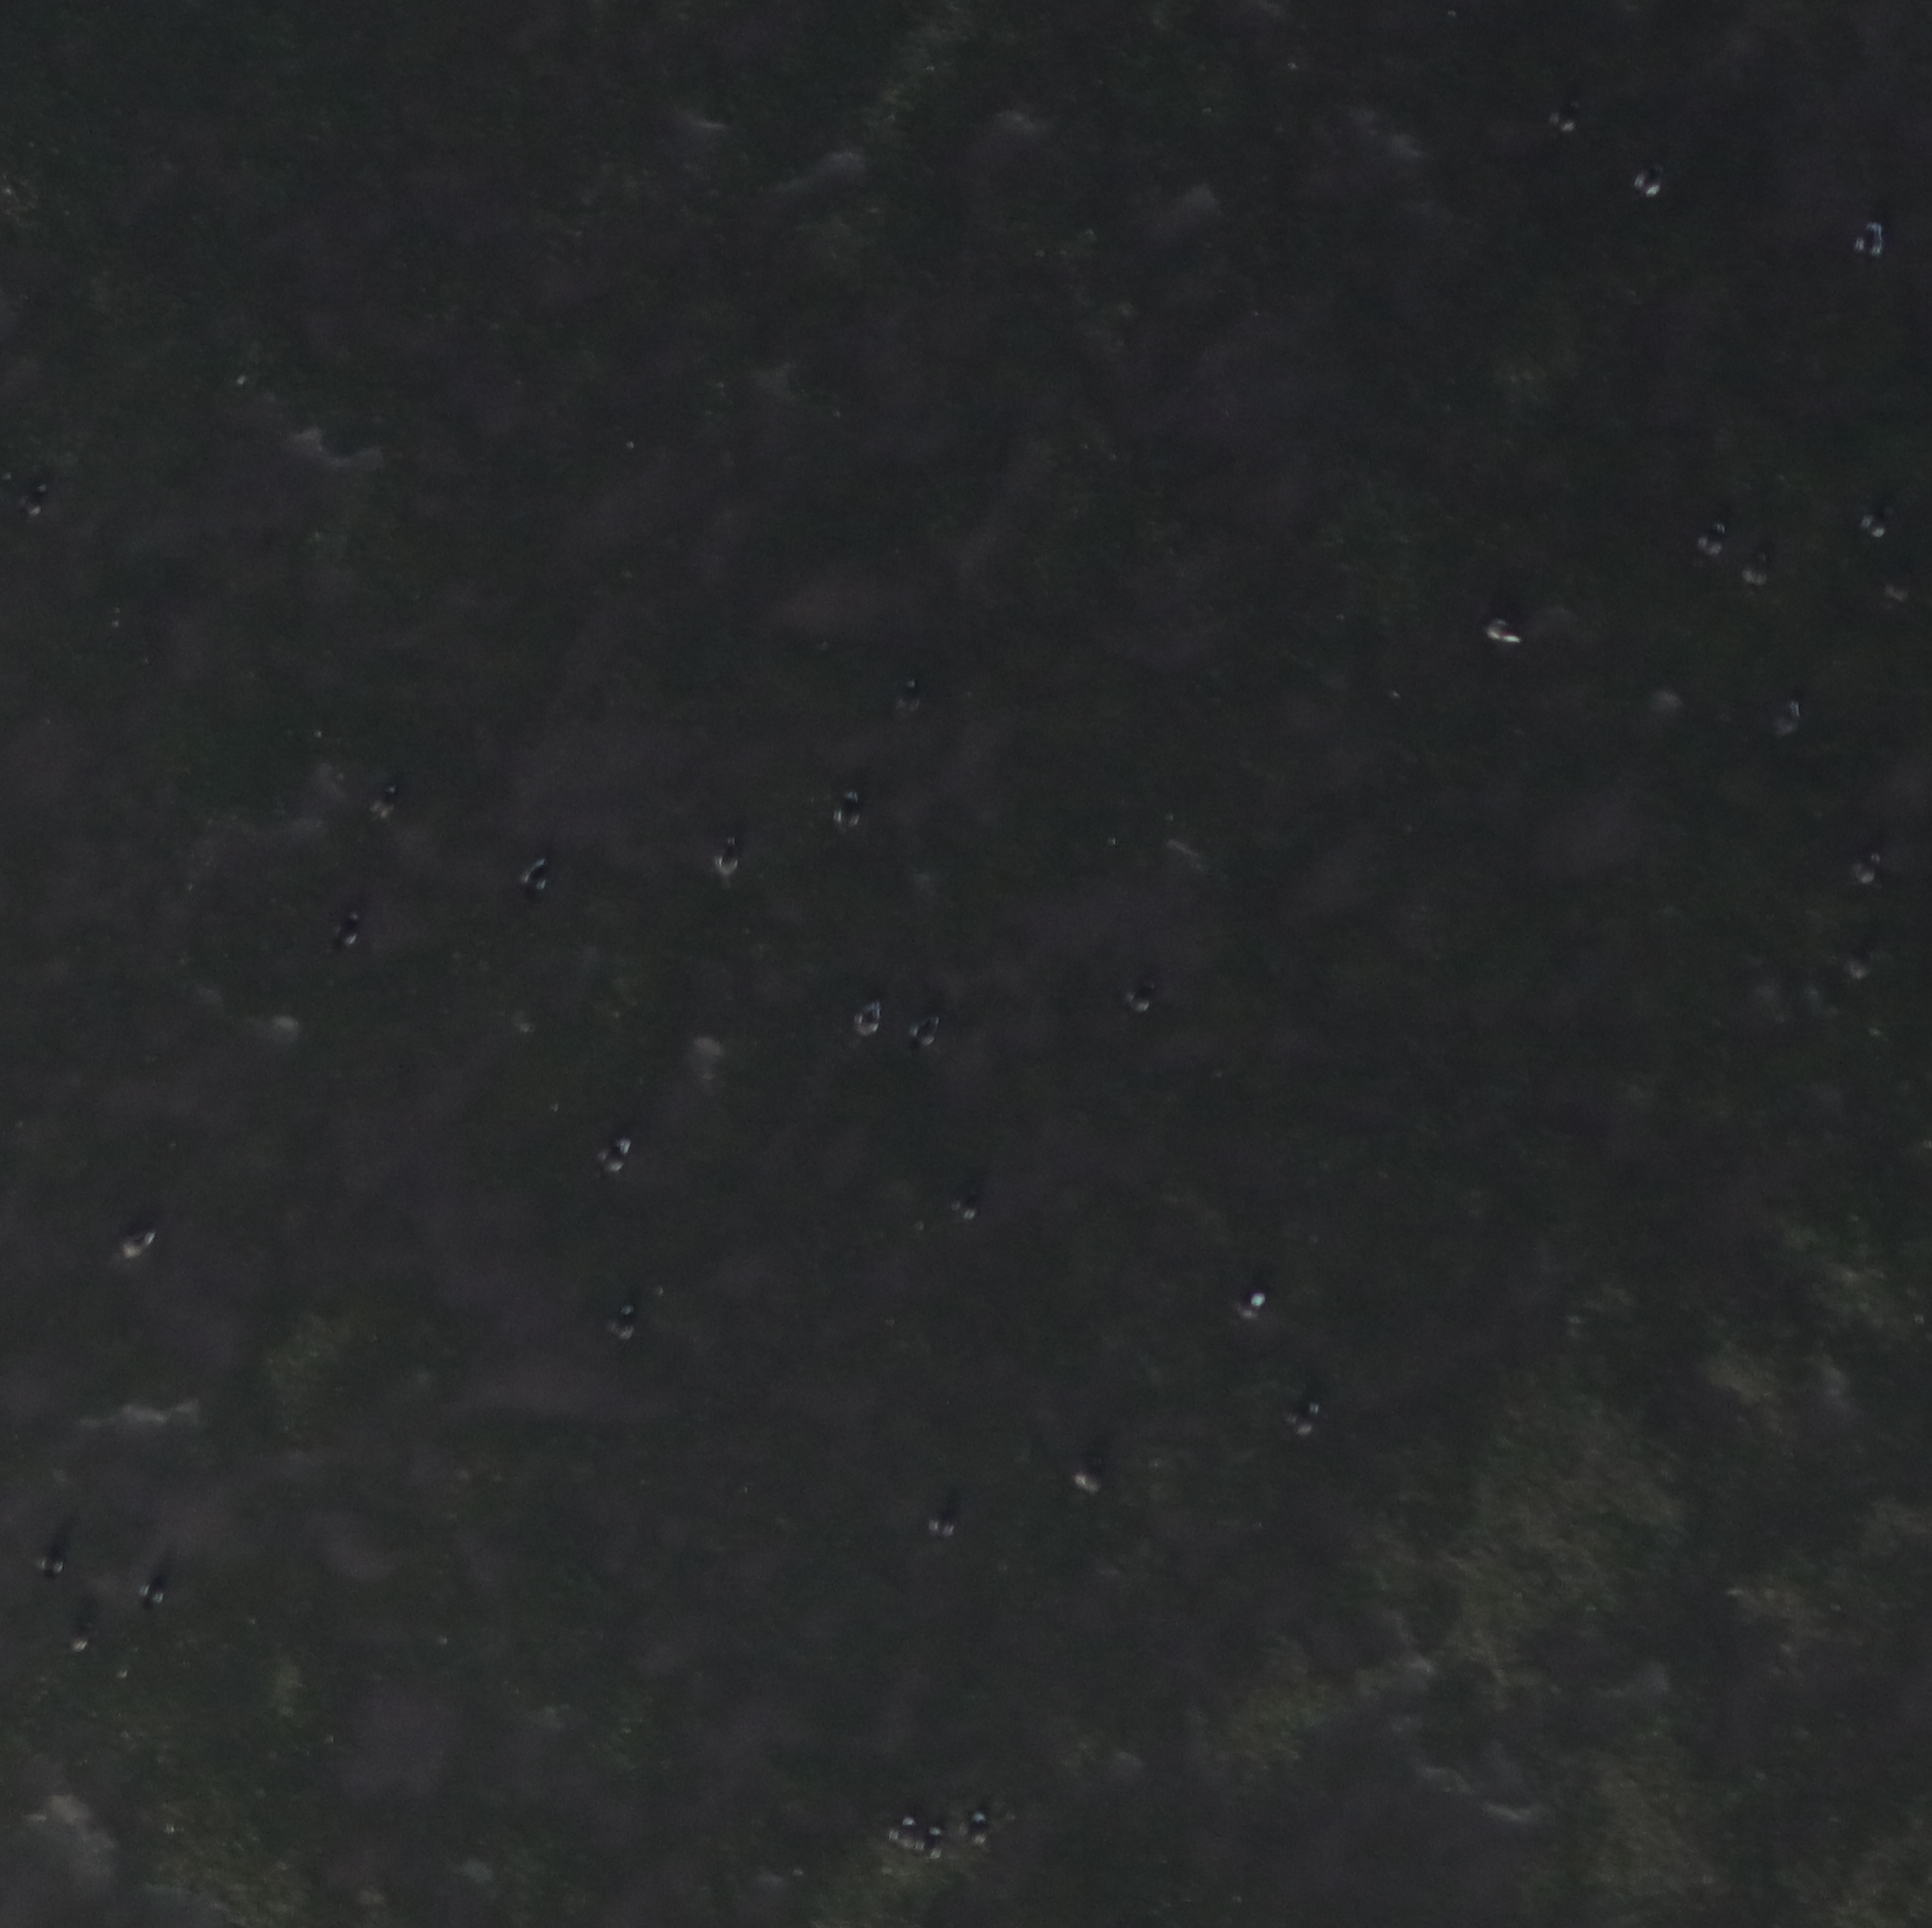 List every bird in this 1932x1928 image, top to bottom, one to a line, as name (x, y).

brant (1564, 119)
brant (1654, 188)
brant (1874, 234)
brant (32, 501)
brant (1883, 511)
brant (1714, 543)
brant (1754, 570)
brant (1899, 592)
brant (1496, 625)
brant (912, 697)
brant (1791, 717)
brant (386, 802)
brant (845, 817)
brant (735, 866)
brant (1872, 868)
brant (537, 873)
brant (346, 927)
brant (1859, 970)
brant (1152, 990)
brant (862, 1018)
brant (920, 1030)
brant (614, 1158)
brant (966, 1205)
brant (136, 1243)
brant (1249, 1306)
brant (620, 1330)
brant (1306, 1421)
brant (1093, 1476)
brant (955, 1524)
brant (45, 1555)
brant (155, 1593)
brant (75, 1643)
brant (975, 1825)
brant (900, 1839)
brant (929, 1842)